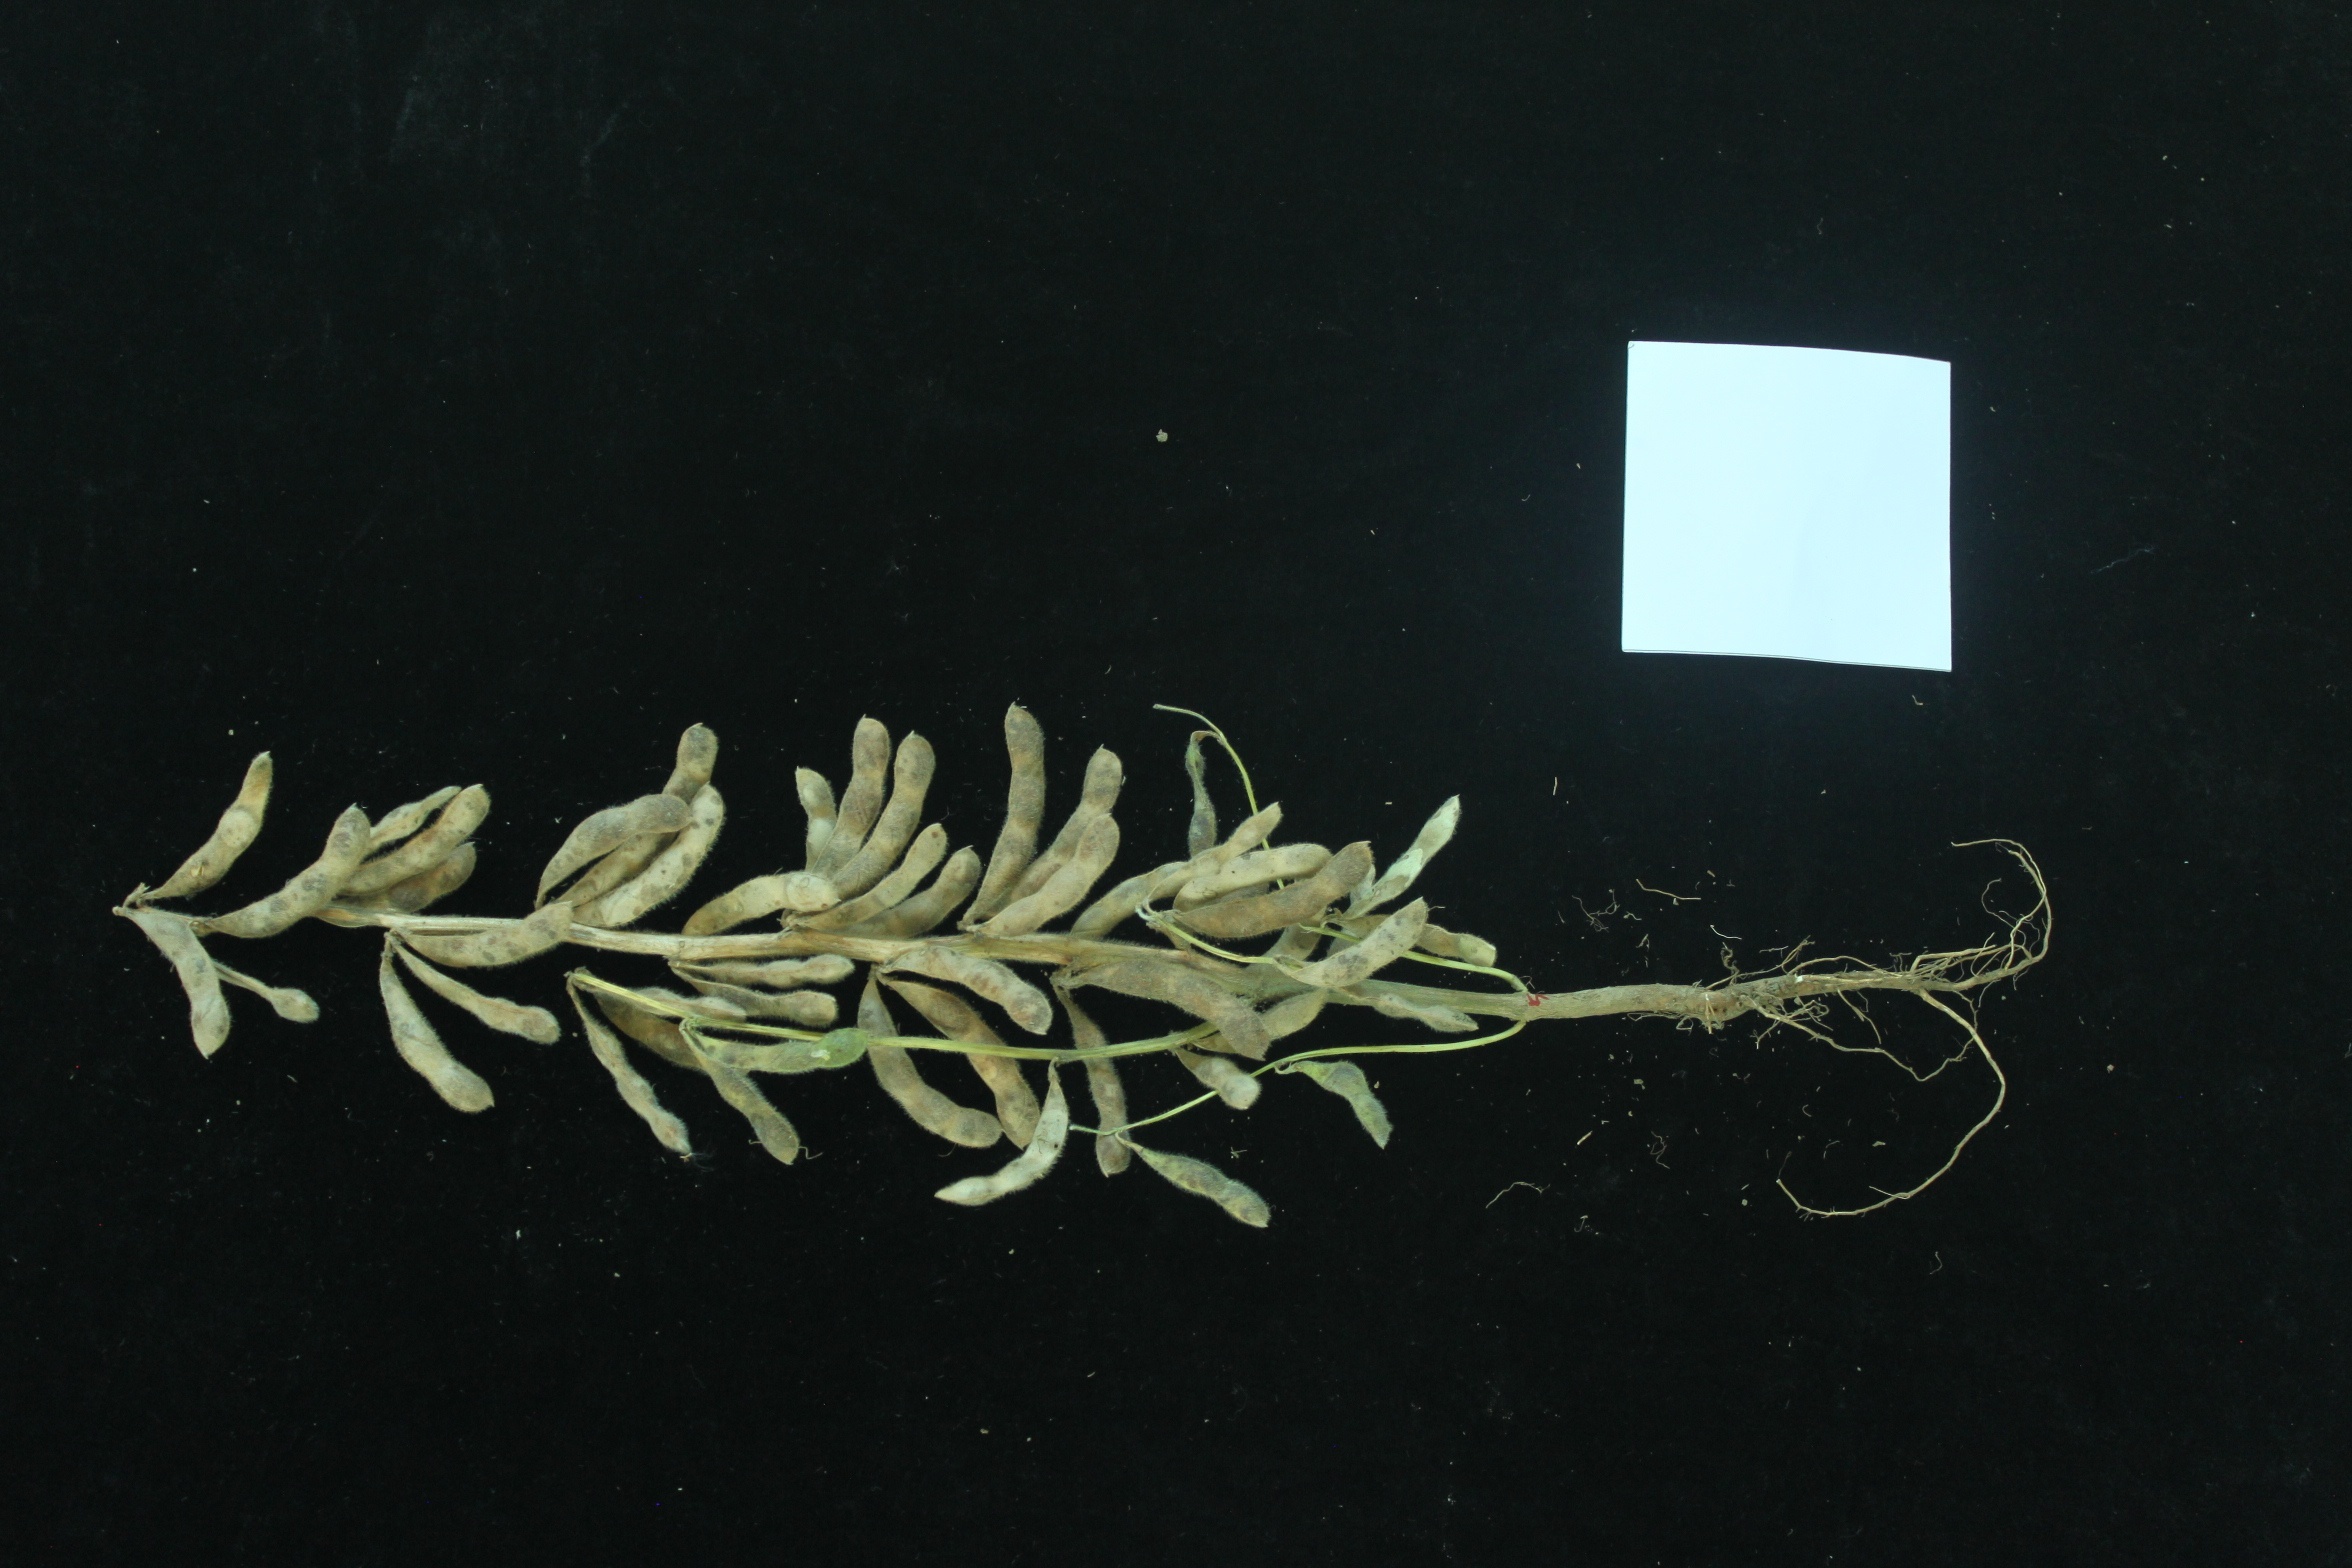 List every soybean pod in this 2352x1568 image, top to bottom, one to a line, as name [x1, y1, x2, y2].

soybean pod [963, 708, 1044, 925]
soybean pod [814, 719, 890, 876]
soybean pod [554, 727, 718, 907]
soybean pod [1186, 734, 1218, 857]
soybean pod [830, 735, 933, 896]
soybean pod [1013, 751, 1122, 902]
soybean pod [144, 752, 273, 899]
soybean pod [796, 769, 837, 864]
soybean pod [570, 786, 724, 928]
soybean pod [366, 789, 461, 854]
soybean pod [342, 790, 488, 900]
soybean pod [536, 795, 690, 904]
soybean pod [1346, 800, 1459, 918]
soybean pod [1073, 805, 1283, 937]
soybean pod [197, 807, 370, 939]
soybean pod [972, 814, 1119, 939]
soybean pod [793, 825, 946, 930]
soybean pod [1173, 842, 1370, 940]
soybean pod [314, 845, 475, 931]
soybean pod [1173, 845, 1331, 915]
soybean pod [846, 848, 979, 938]
soybean pod [683, 871, 839, 939]
soybean pod [1282, 899, 1428, 988]
soybean pod [404, 903, 573, 966]
soybean pod [122, 913, 231, 1059]
soybean pod [1337, 916, 1494, 966]
soybean pod [392, 941, 561, 1044]
soybean pod [380, 944, 493, 1113]
soybean pod [880, 945, 1051, 1035]
soybean pod [671, 954, 852, 987]
soybean pod [1072, 959, 1270, 1058]
soybean pod [215, 964, 321, 1021]
soybean pod [675, 972, 835, 1026]
soybean pod [860, 981, 1001, 1147]
soybean pod [890, 983, 1037, 1149]
soybean pod [1345, 992, 1476, 1034]
soybean pod [1200, 993, 1326, 1054]
soybean pod [596, 999, 708, 1072]
soybean pod [576, 1000, 690, 1152]
soybean pod [1062, 1000, 1131, 1177]
soybean pod [683, 1025, 797, 1162]
soybean pod [697, 1028, 870, 1075]
soybean pod [1173, 1050, 1257, 1110]
soybean pod [936, 1063, 1068, 1206]
soybean pod [1287, 1064, 1393, 1141]
soybean pod [1129, 1146, 1270, 1229]